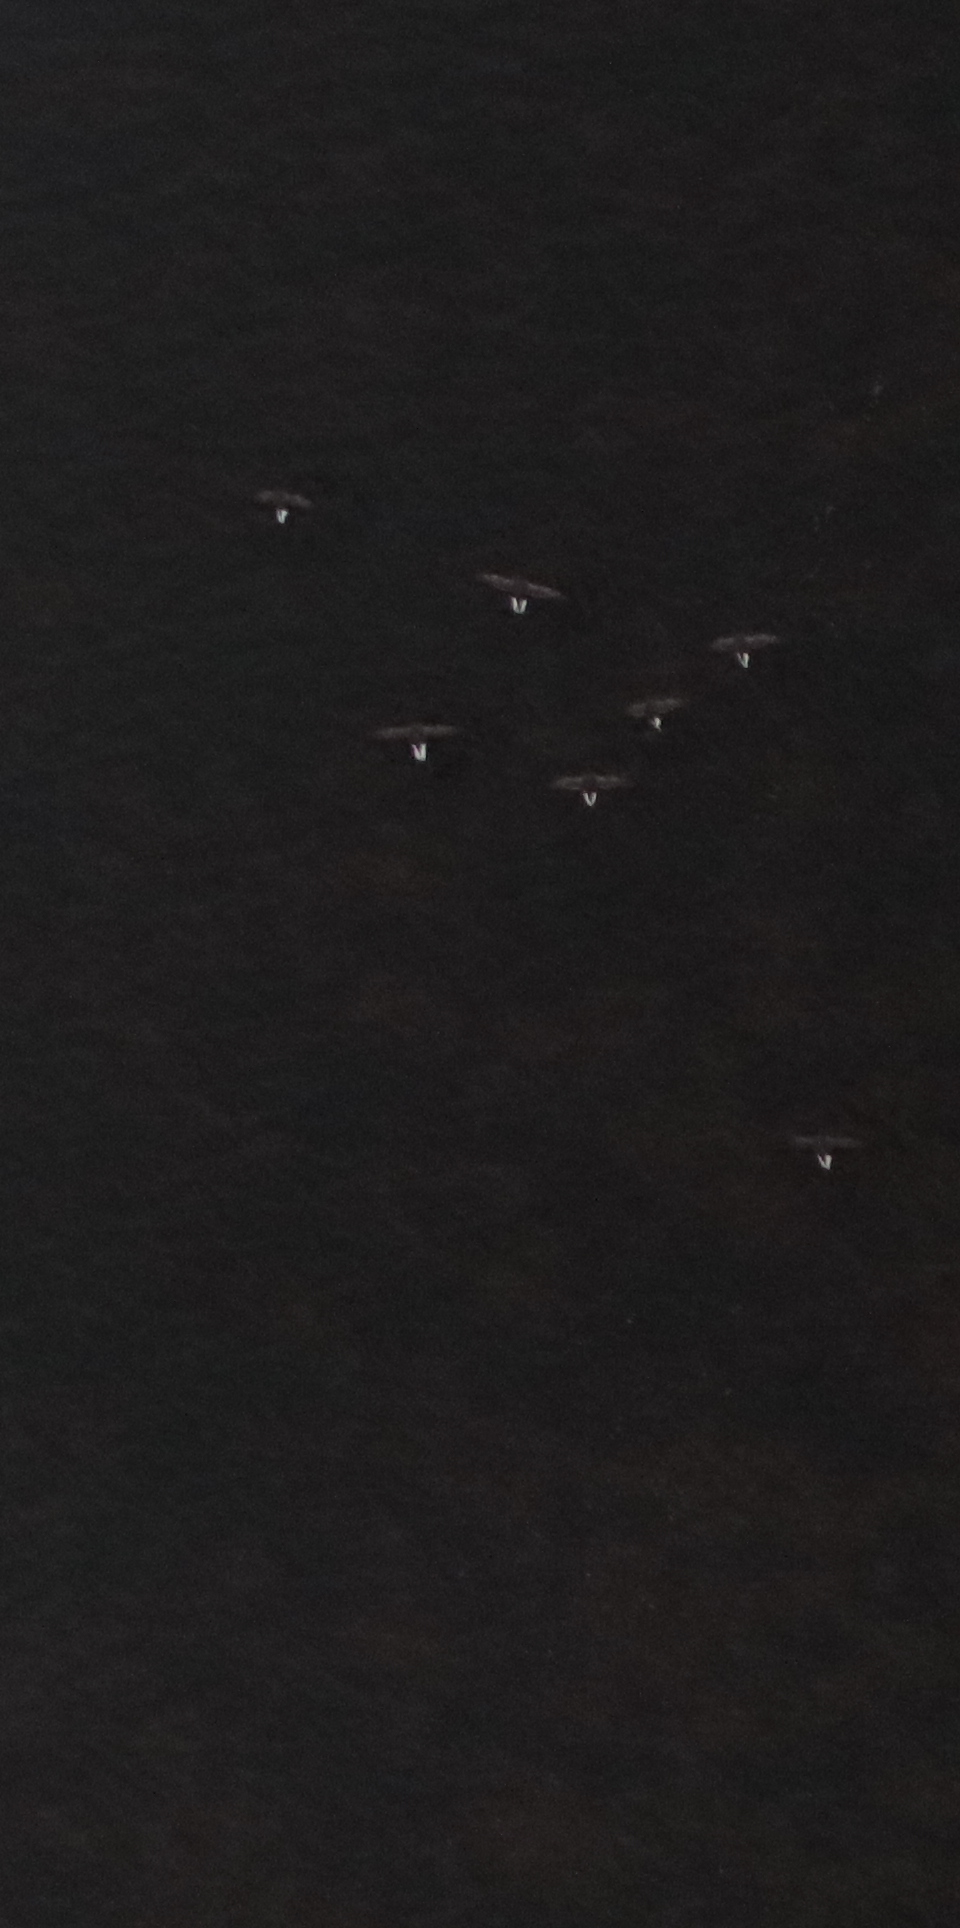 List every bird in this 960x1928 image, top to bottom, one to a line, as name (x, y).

brant (282, 505)
brant (518, 593)
brant (743, 643)
brant (653, 709)
brant (415, 737)
brant (587, 783)
brant (826, 1146)